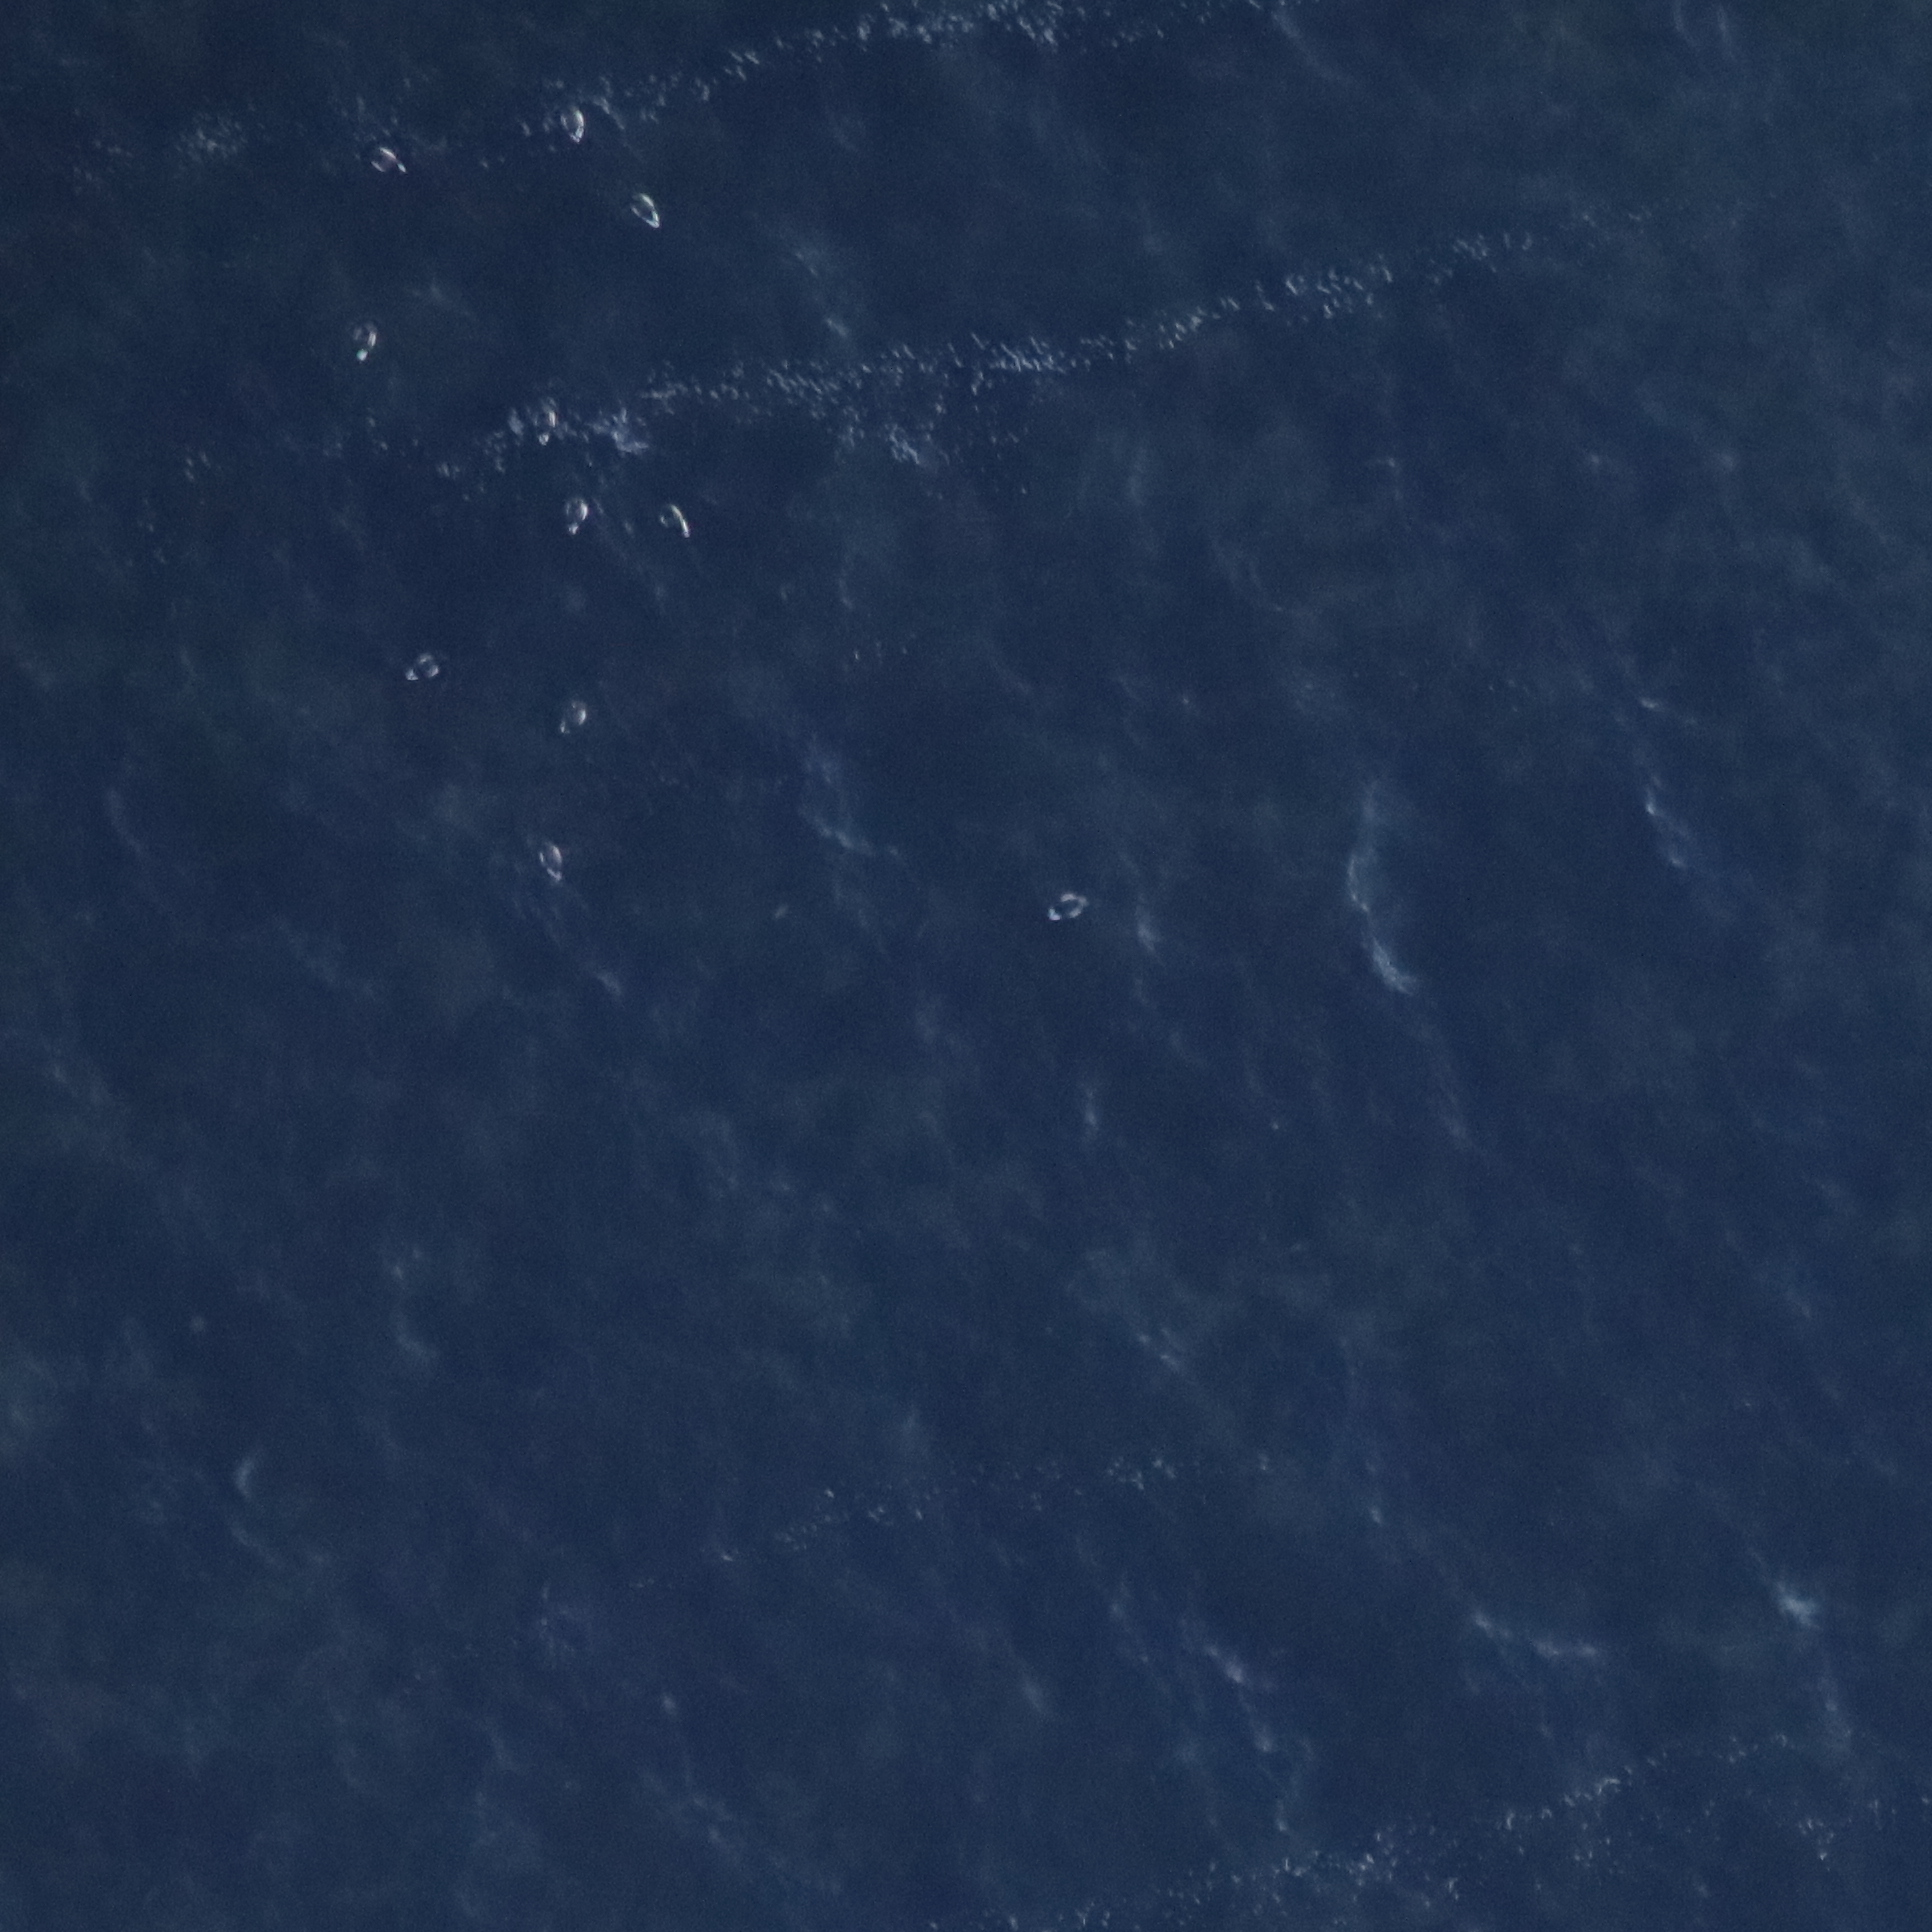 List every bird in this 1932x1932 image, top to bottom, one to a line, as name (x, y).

brant (571, 127)
brant (387, 162)
brant (641, 209)
brant (364, 338)
brant (538, 421)
brant (571, 512)
brant (672, 524)
brant (424, 666)
brant (574, 716)
brant (550, 860)
brant (1065, 907)